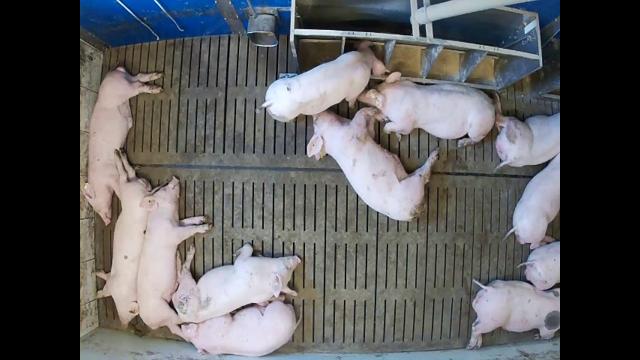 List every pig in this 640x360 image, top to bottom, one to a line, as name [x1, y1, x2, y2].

pig [258, 40, 387, 123]
pig [82, 65, 167, 228]
pig [357, 71, 496, 145]
pig [488, 92, 559, 173]
pig [305, 106, 440, 223]
pig [94, 146, 169, 330]
pig [501, 154, 559, 251]
pig [136, 176, 212, 343]
pig [517, 241, 559, 292]
pig [172, 242, 304, 325]
pig [468, 276, 561, 350]
pig [181, 295, 306, 357]